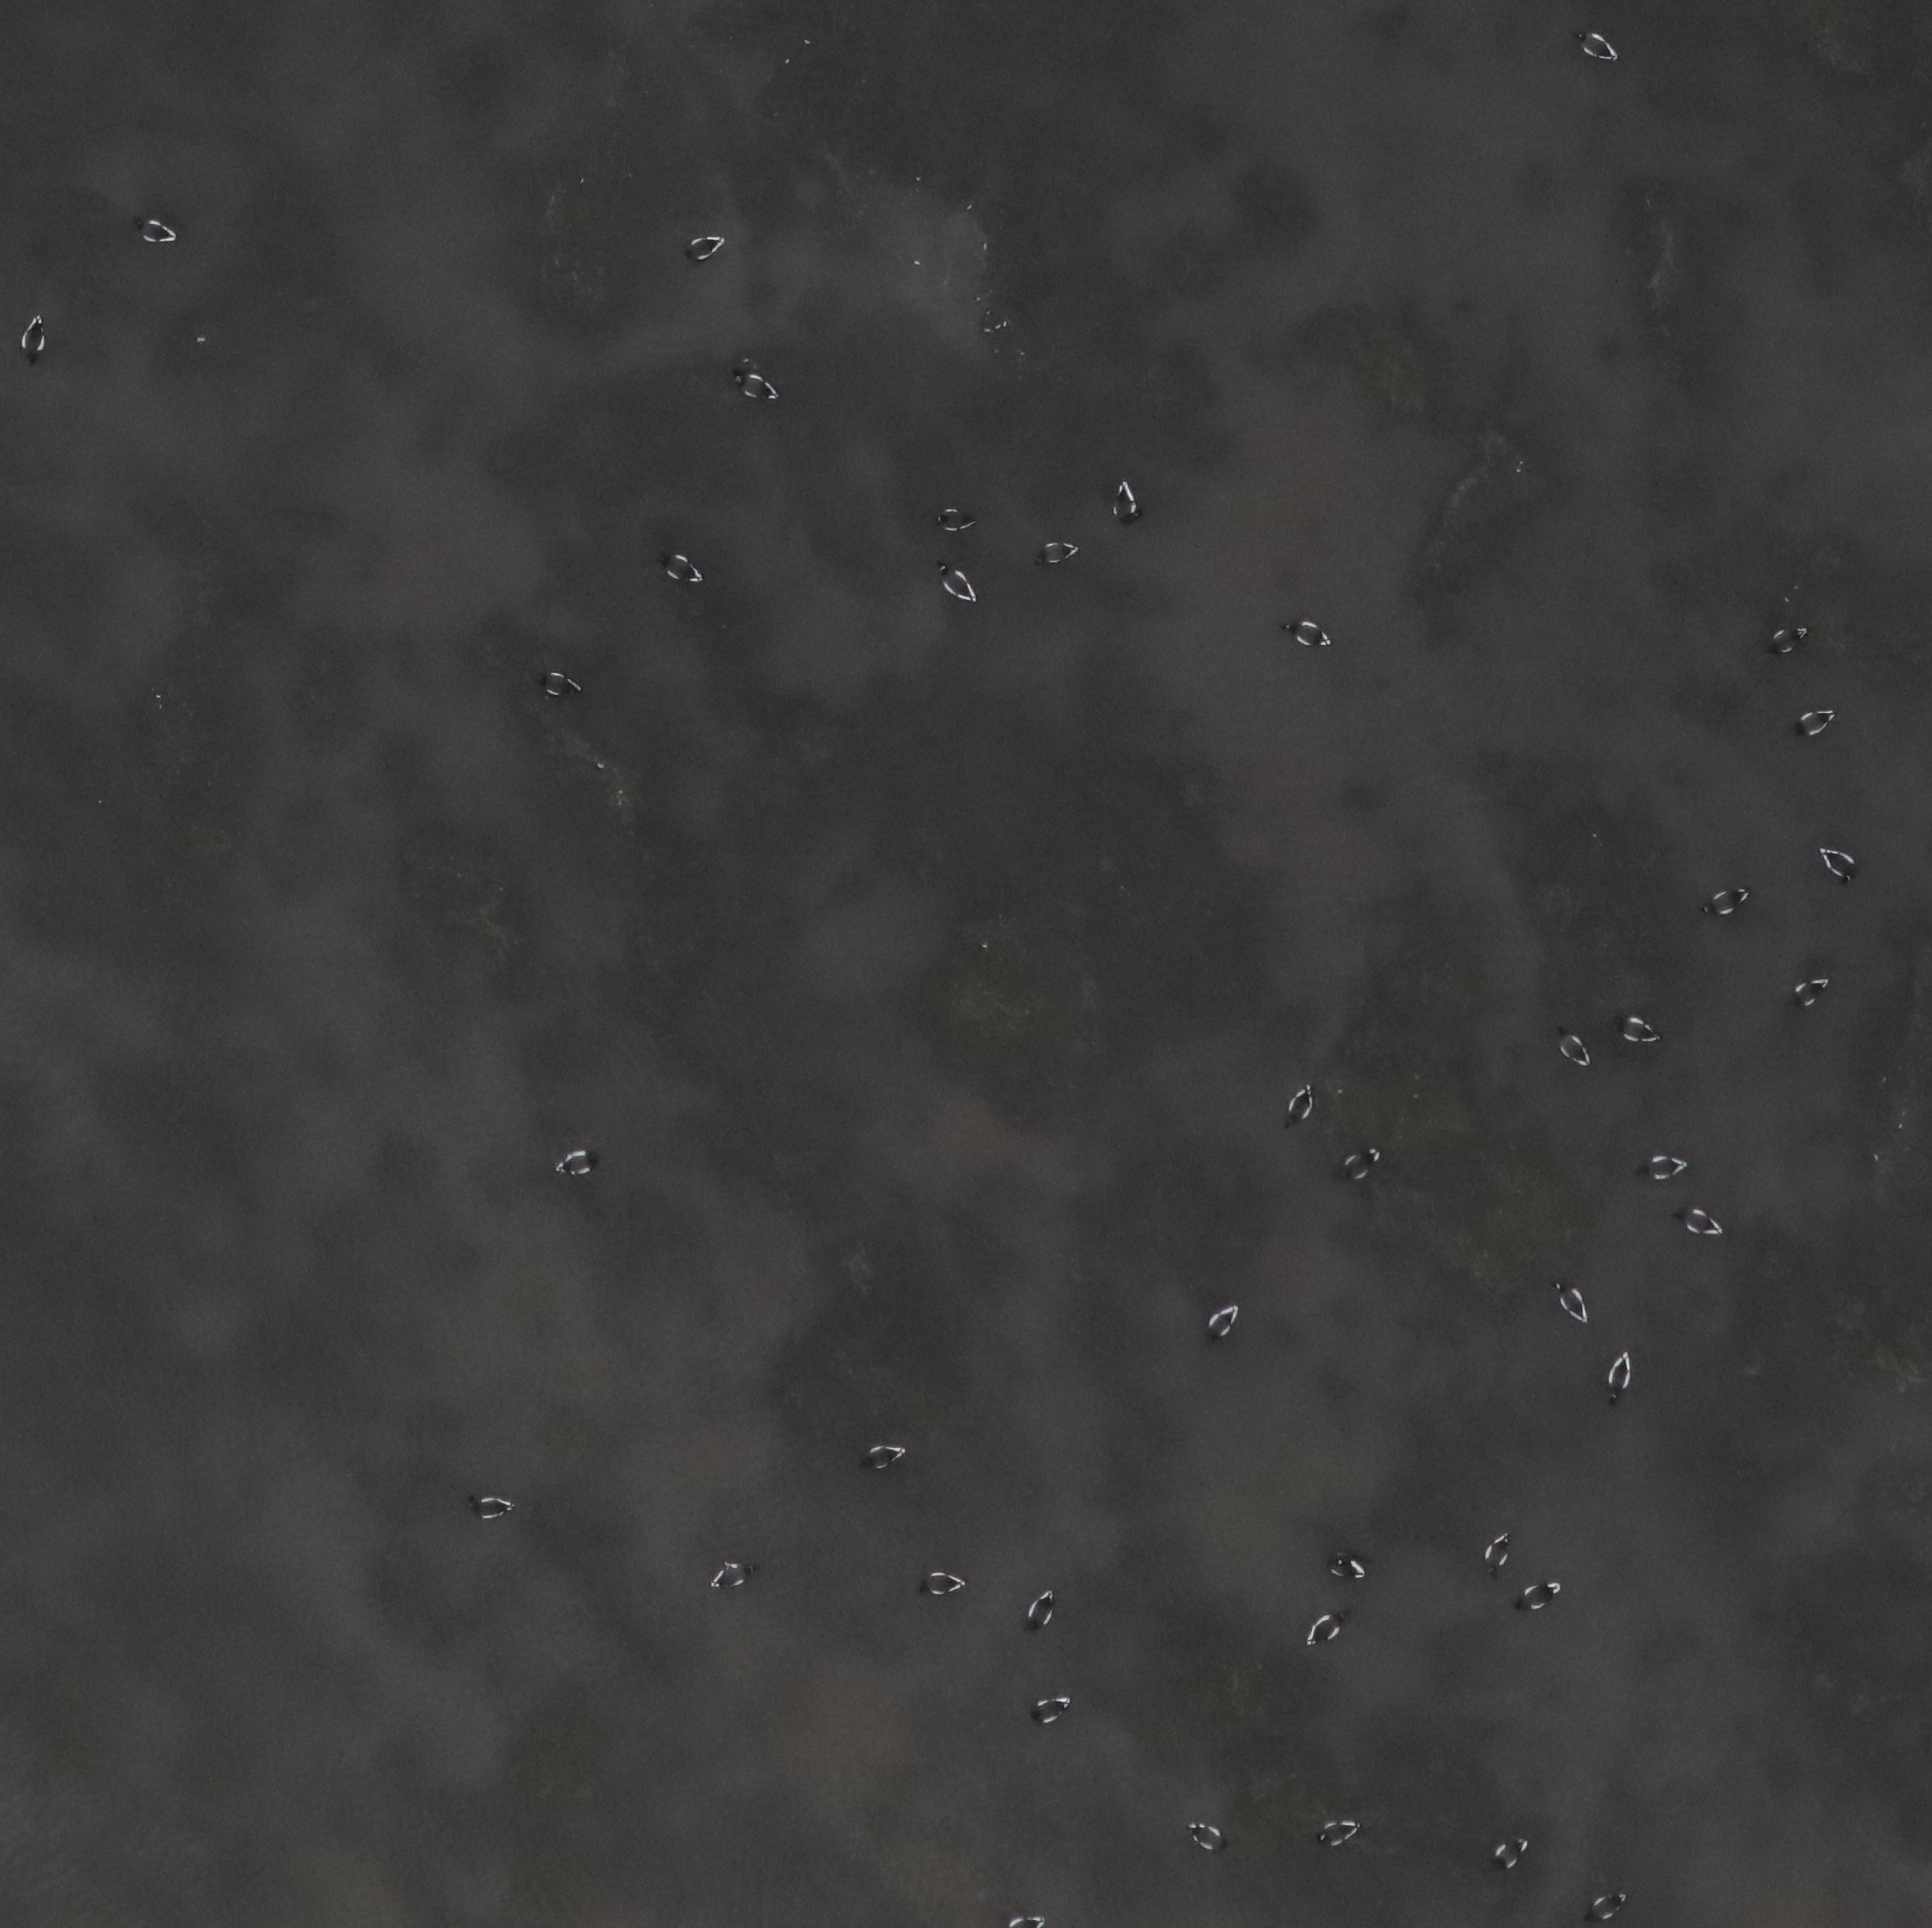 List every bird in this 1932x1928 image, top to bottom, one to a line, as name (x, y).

brant (1597, 47)
brant (154, 230)
brant (703, 249)
brant (34, 339)
brant (756, 383)
brant (1127, 503)
brant (953, 520)
brant (1054, 553)
brant (680, 568)
brant (959, 582)
brant (1310, 635)
brant (1786, 641)
brant (558, 685)
brant (1814, 723)
brant (1840, 863)
brant (1727, 901)
brant (1808, 991)
brant (1636, 1030)
brant (1574, 1047)
brant (1303, 1105)
brant (576, 1162)
brant (1361, 1165)
brant (1663, 1167)
brant (1699, 1220)
brant (1572, 1300)
brant (1221, 1322)
brant (1619, 1378)
brant (882, 1456)
brant (492, 1507)
brant (1496, 1552)
brant (1348, 1566)
brant (731, 1574)
brant (940, 1584)
brant (1537, 1596)
brant (1041, 1612)
brant (1328, 1628)
brant (1048, 1710)
brant (1336, 1831)
brant (1206, 1836)
brant (1510, 1853)
brant (1605, 1905)
brant (1027, 1922)